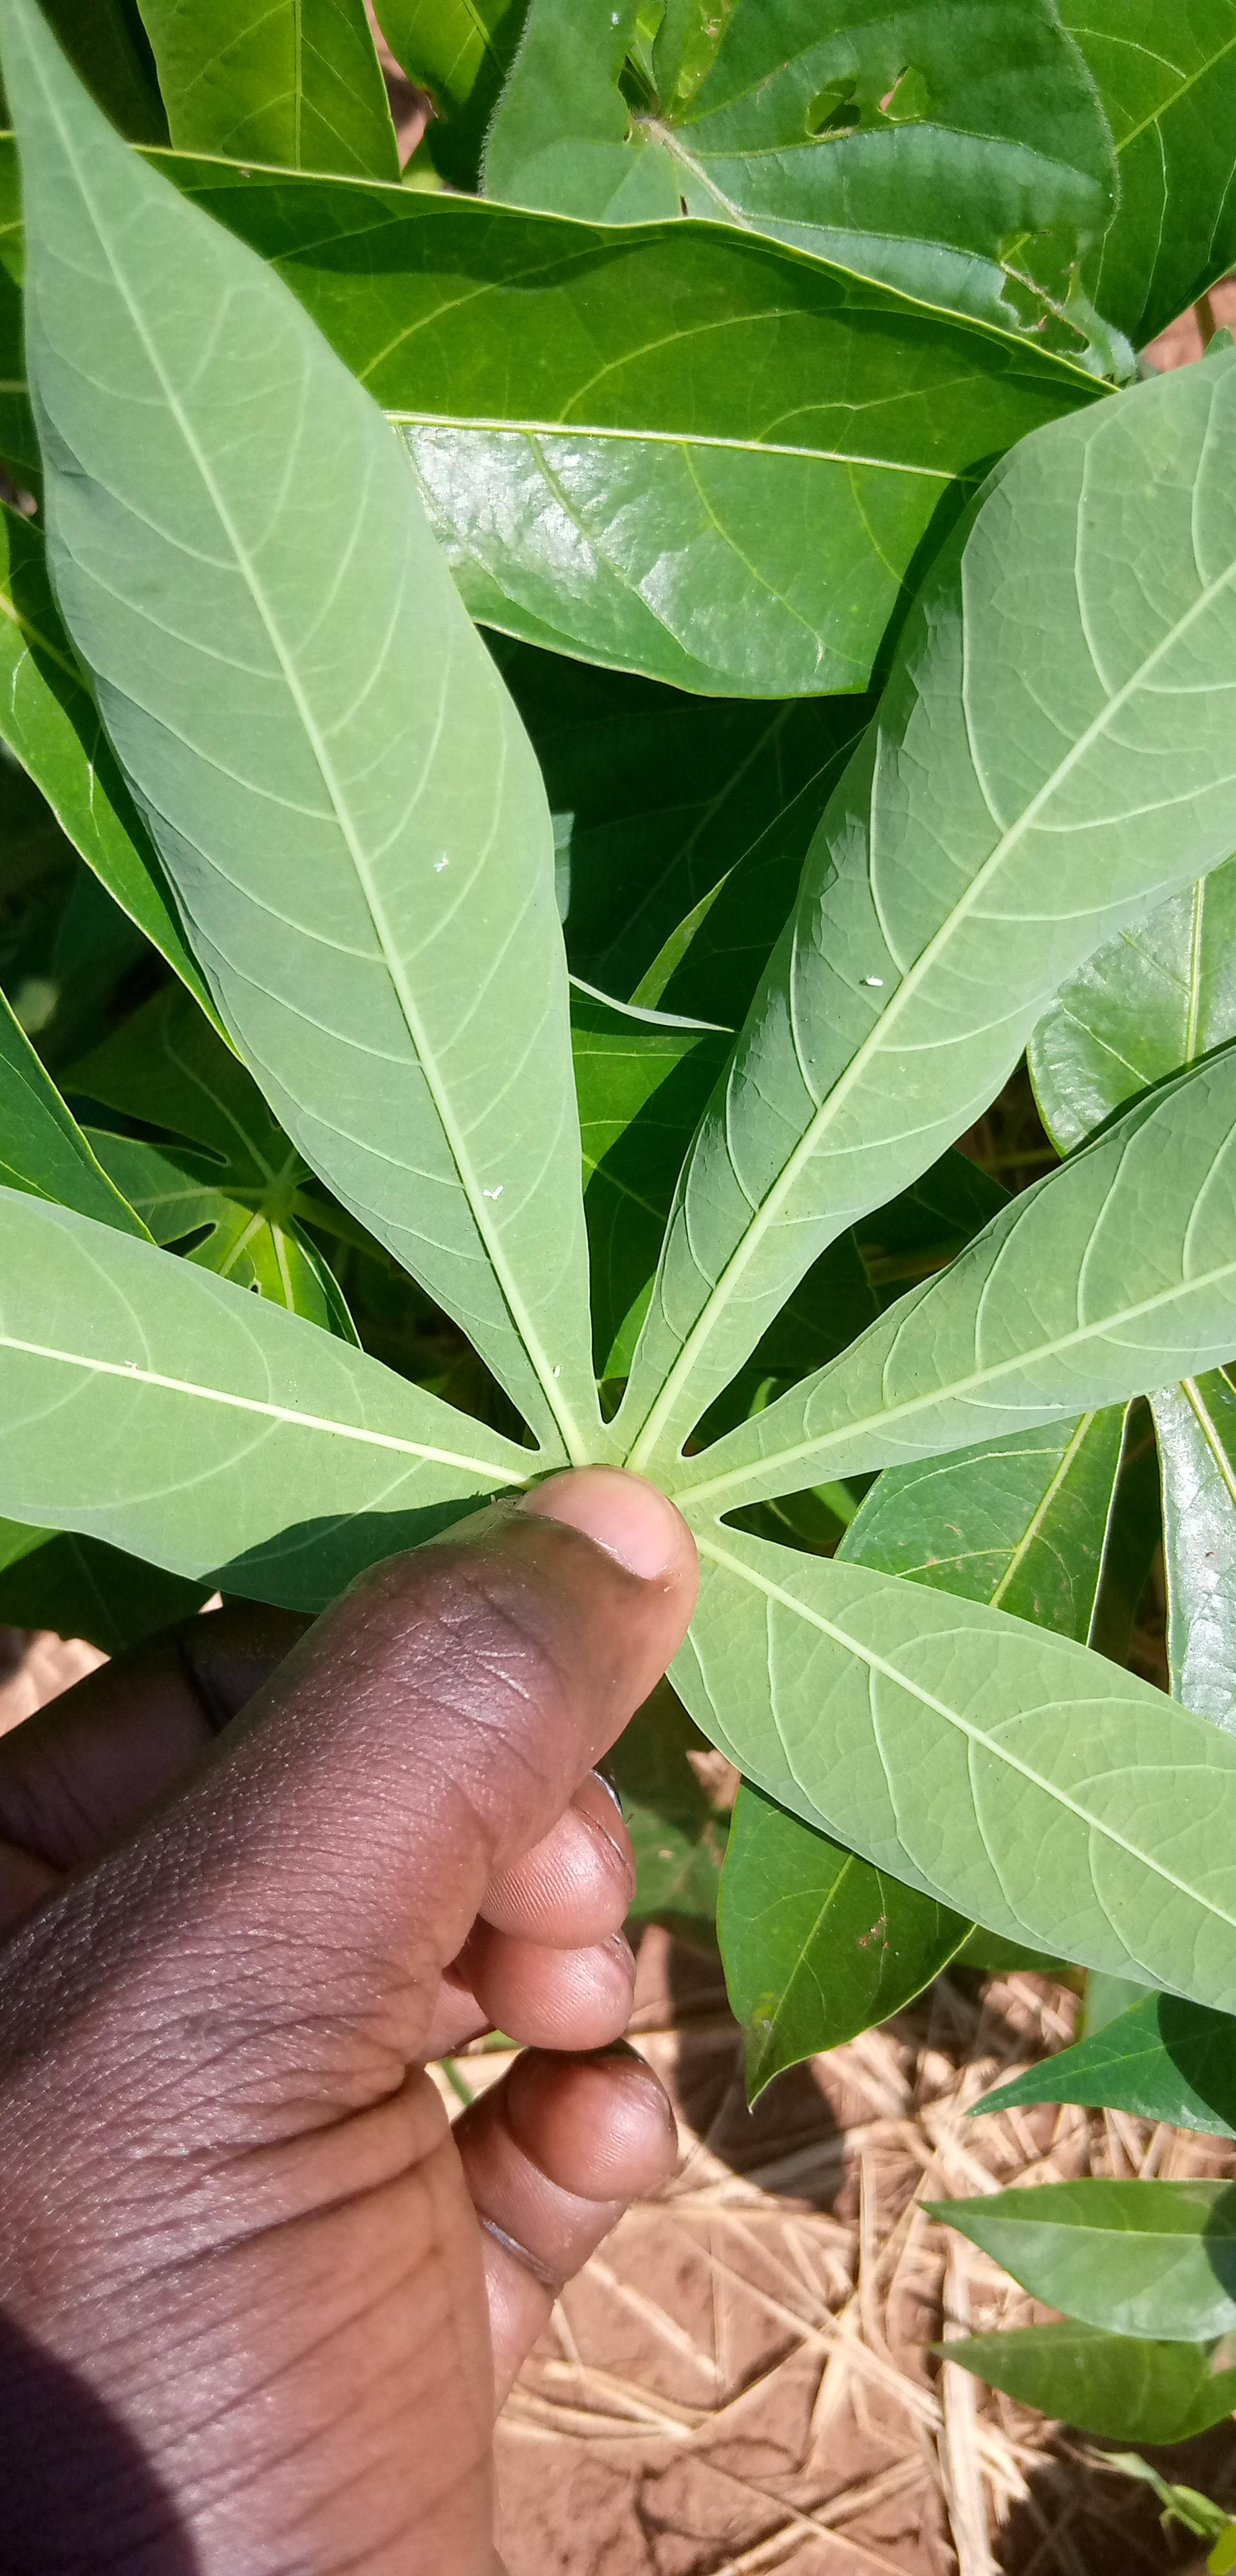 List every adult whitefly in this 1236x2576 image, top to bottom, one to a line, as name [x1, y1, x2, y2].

whitefly [433, 852, 455, 875]
whitefly [862, 971, 886, 989]
whitefly [478, 1184, 510, 1202]
whitefly [123, 1358, 140, 1371]
whitefly [552, 1361, 564, 1381]